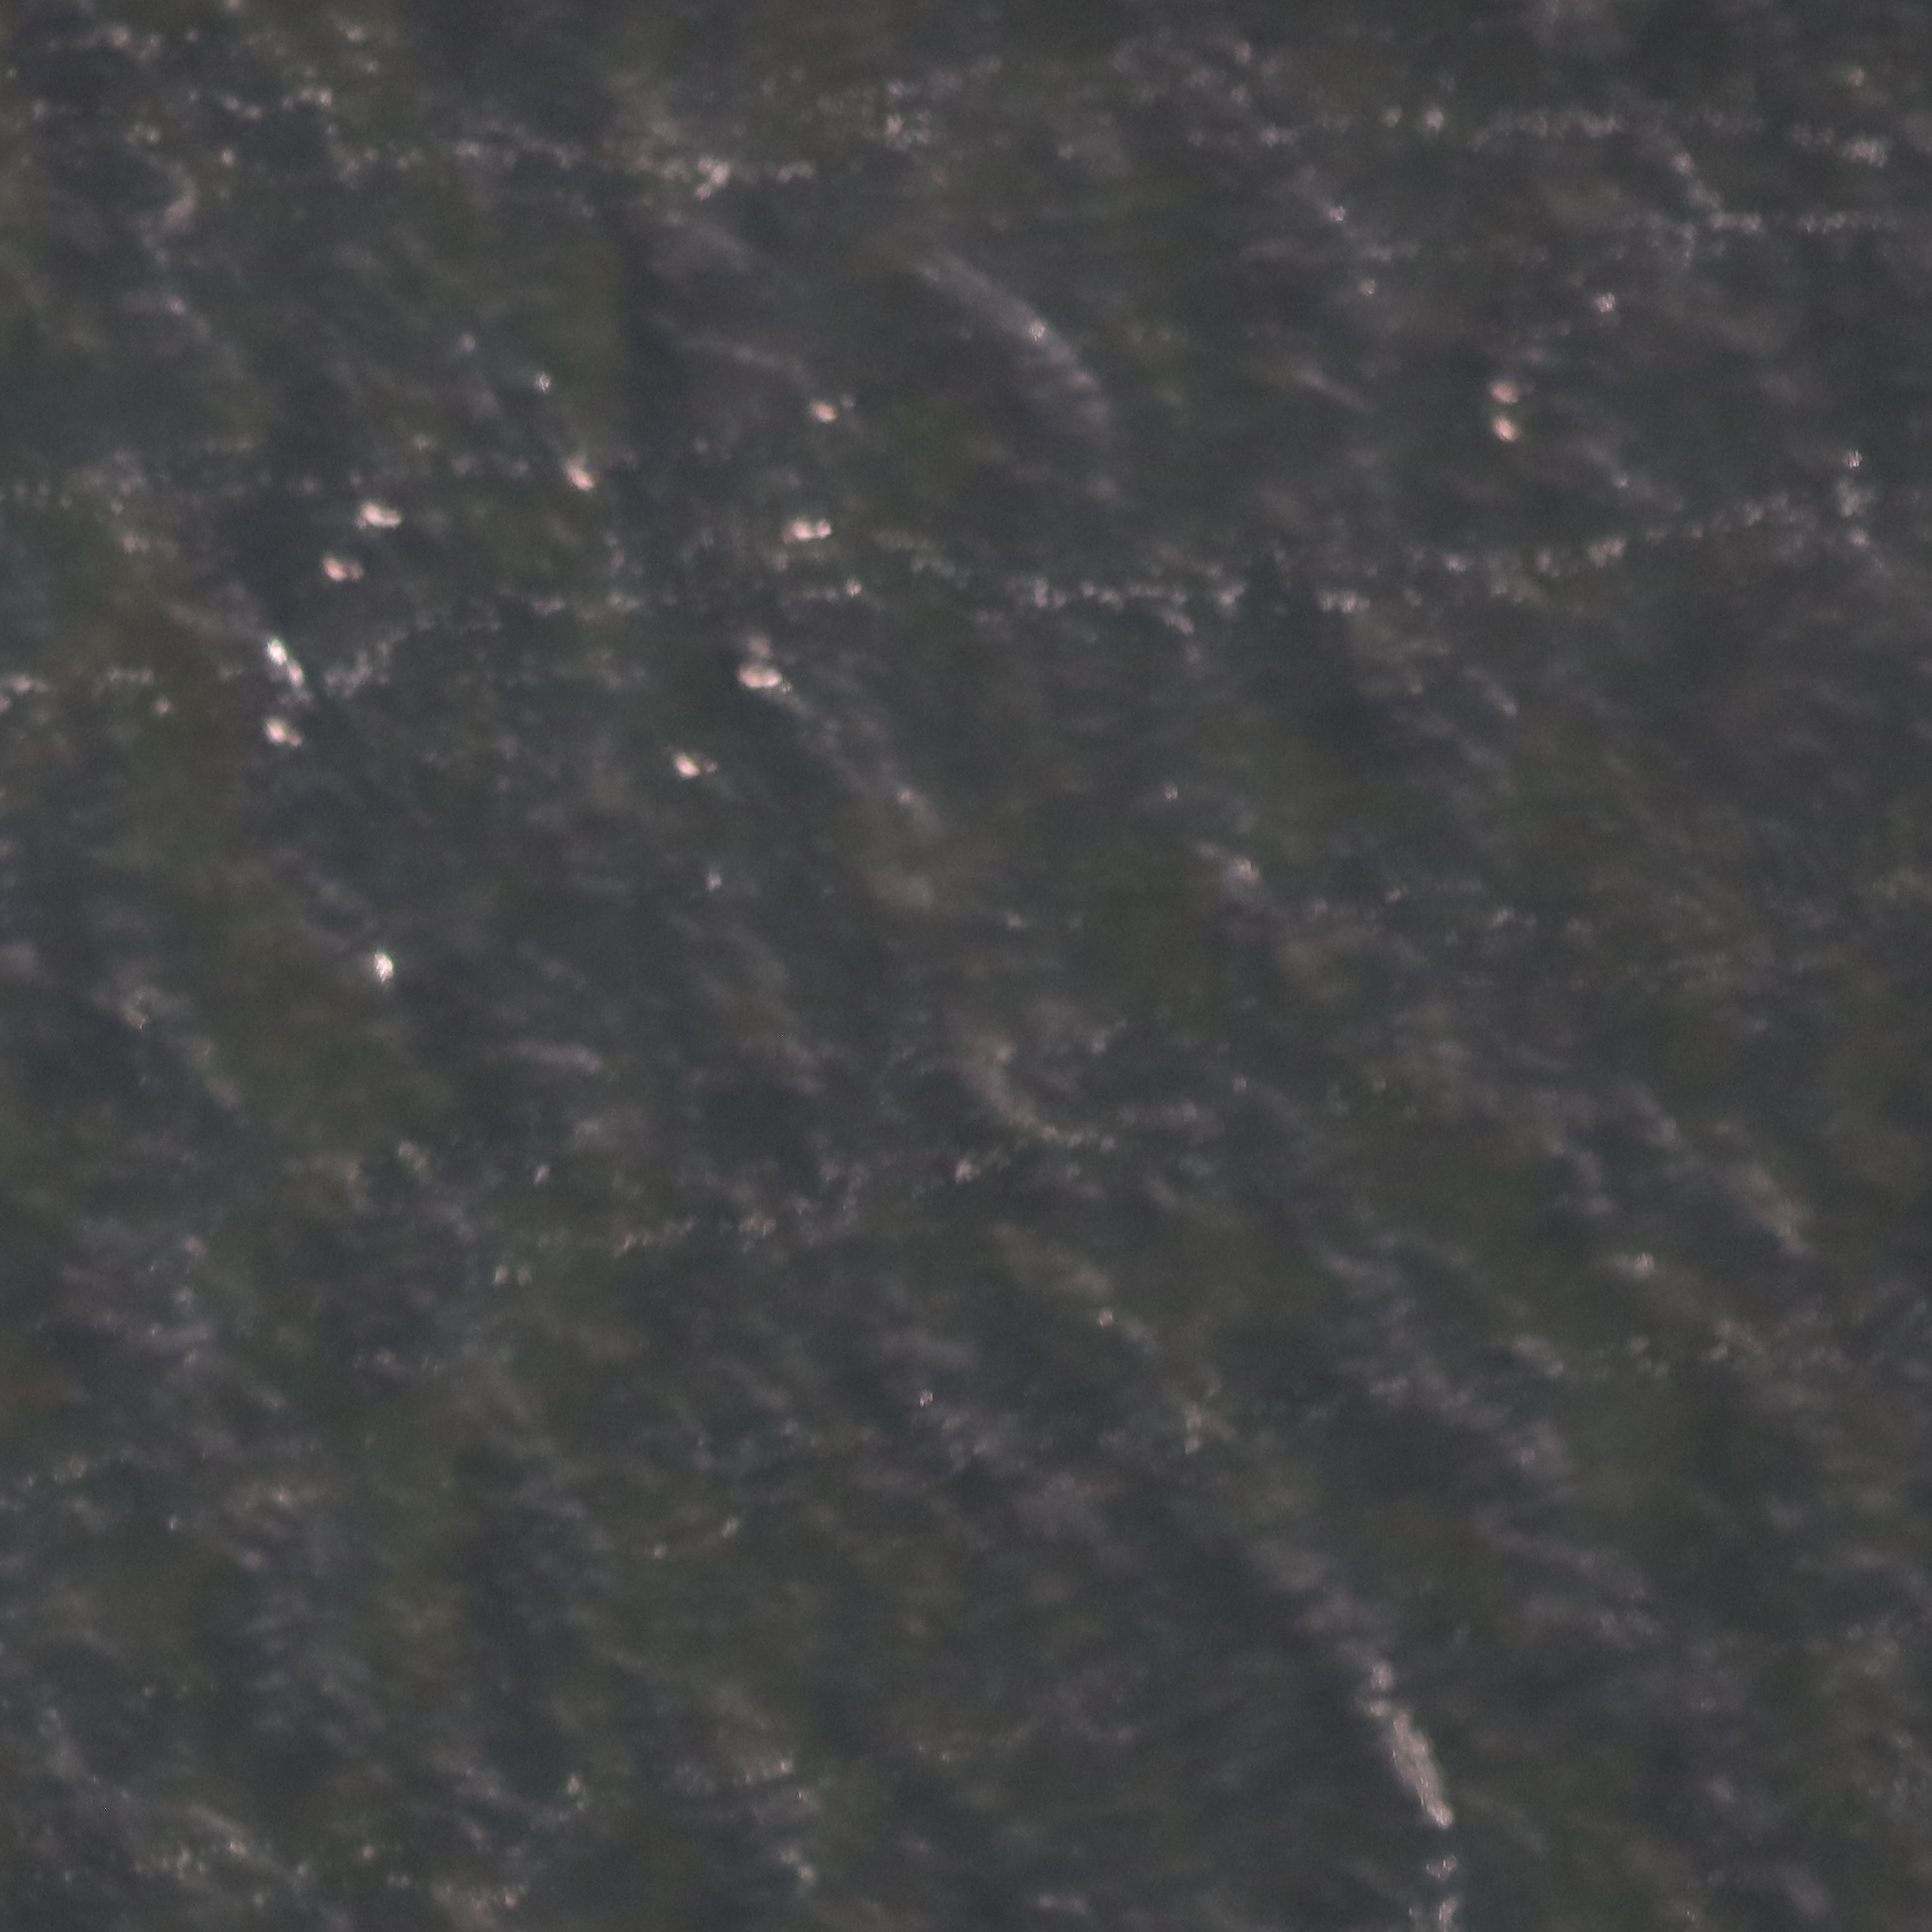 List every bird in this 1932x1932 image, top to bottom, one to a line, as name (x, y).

other bird (1504, 387)
other bird (826, 407)
other bird (1509, 433)
other bird (585, 473)
other bird (378, 510)
other bird (806, 525)
other bird (341, 571)
other bird (752, 676)
other bird (280, 730)
other bird (683, 770)